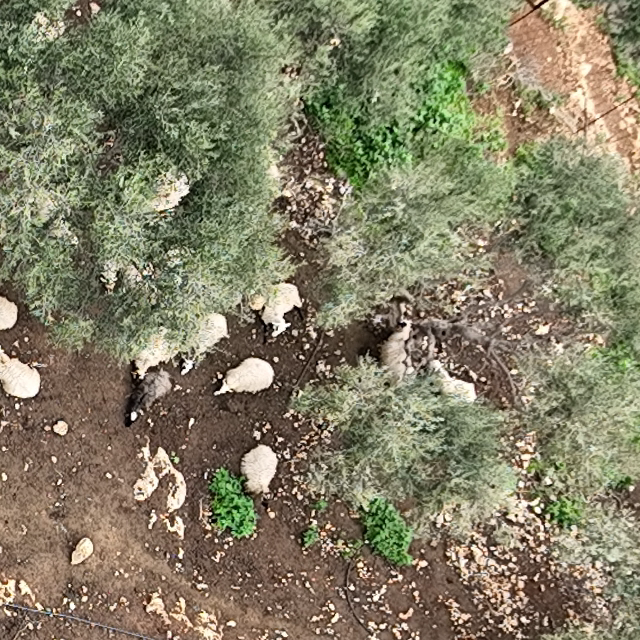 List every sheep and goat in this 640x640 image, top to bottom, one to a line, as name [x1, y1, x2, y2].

sheep [10, 1, 97, 60]
sheep [116, 162, 190, 212]
sheep [0, 211, 8, 277]
sheep [0, 277, 18, 329]
sheep [261, 283, 299, 338]
sheep [181, 313, 228, 374]
sheep [379, 319, 413, 381]
sheep [135, 327, 175, 379]
sheep [0, 339, 41, 397]
sheep [213, 356, 273, 397]
sheep [428, 359, 477, 403]
sheep [123, 367, 173, 426]
sheep [241, 445, 278, 507]